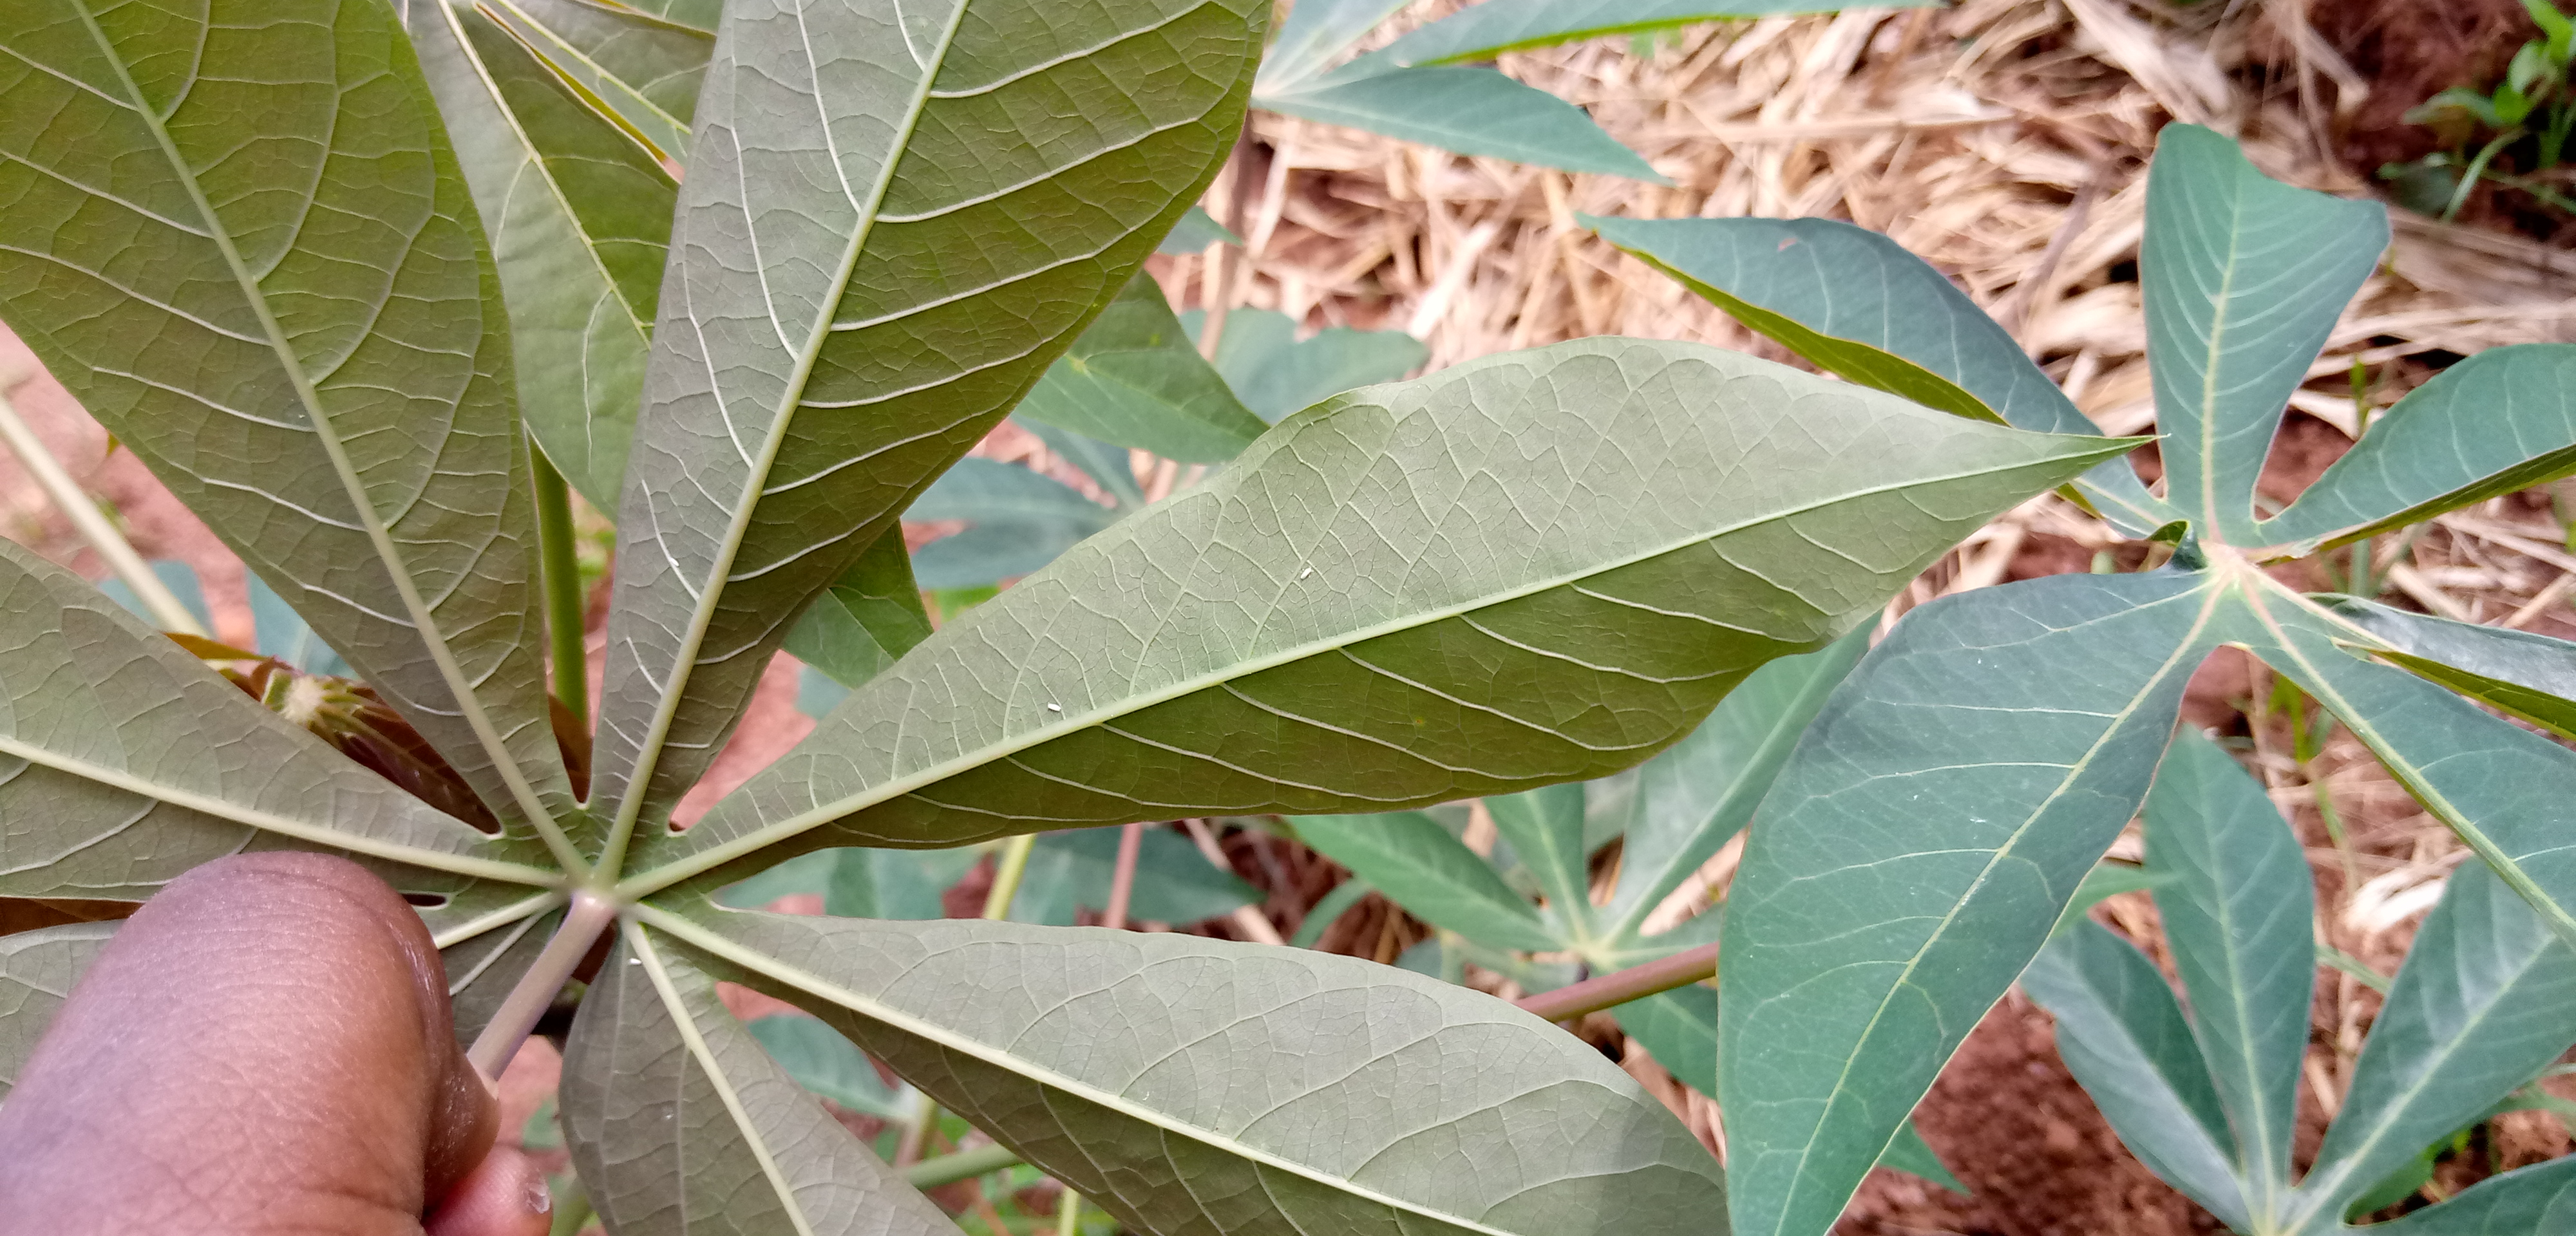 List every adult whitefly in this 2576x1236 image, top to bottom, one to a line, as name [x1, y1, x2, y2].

whitefly [1294, 560, 1320, 586]
whitefly [1043, 687, 1069, 727]
whitefly [622, 946, 648, 975]